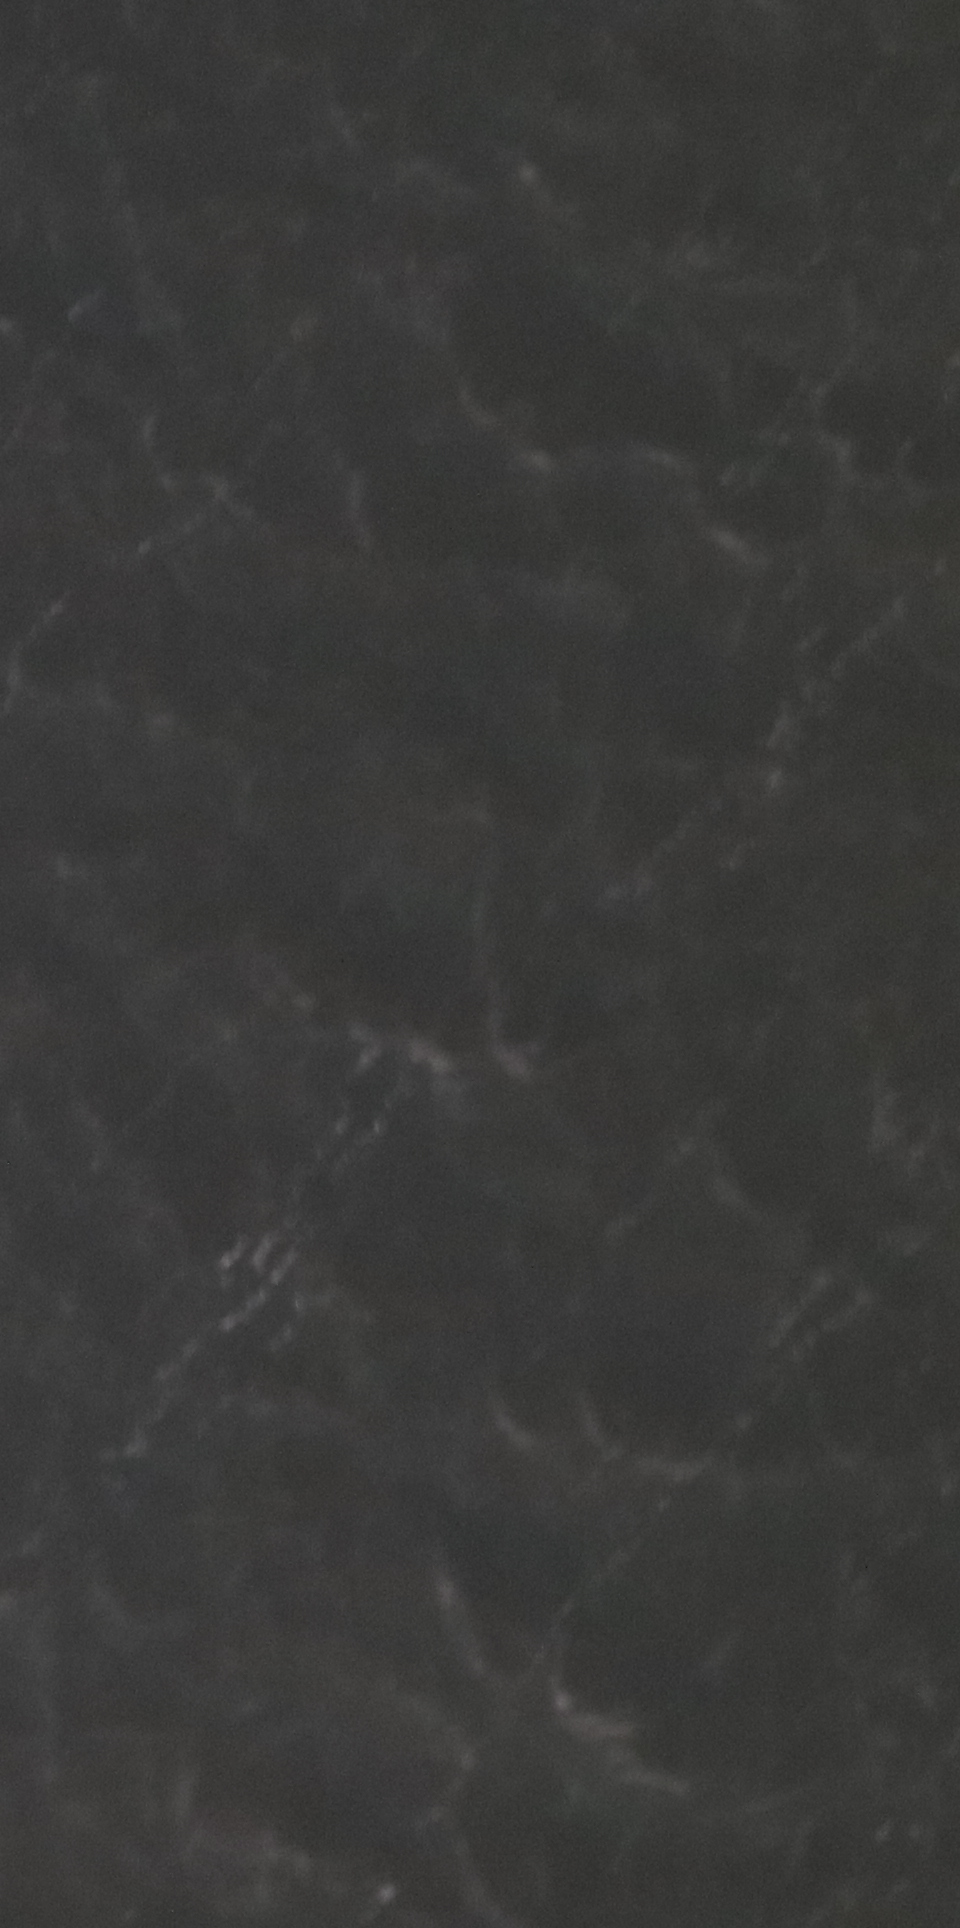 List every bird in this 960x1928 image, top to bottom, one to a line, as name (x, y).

None